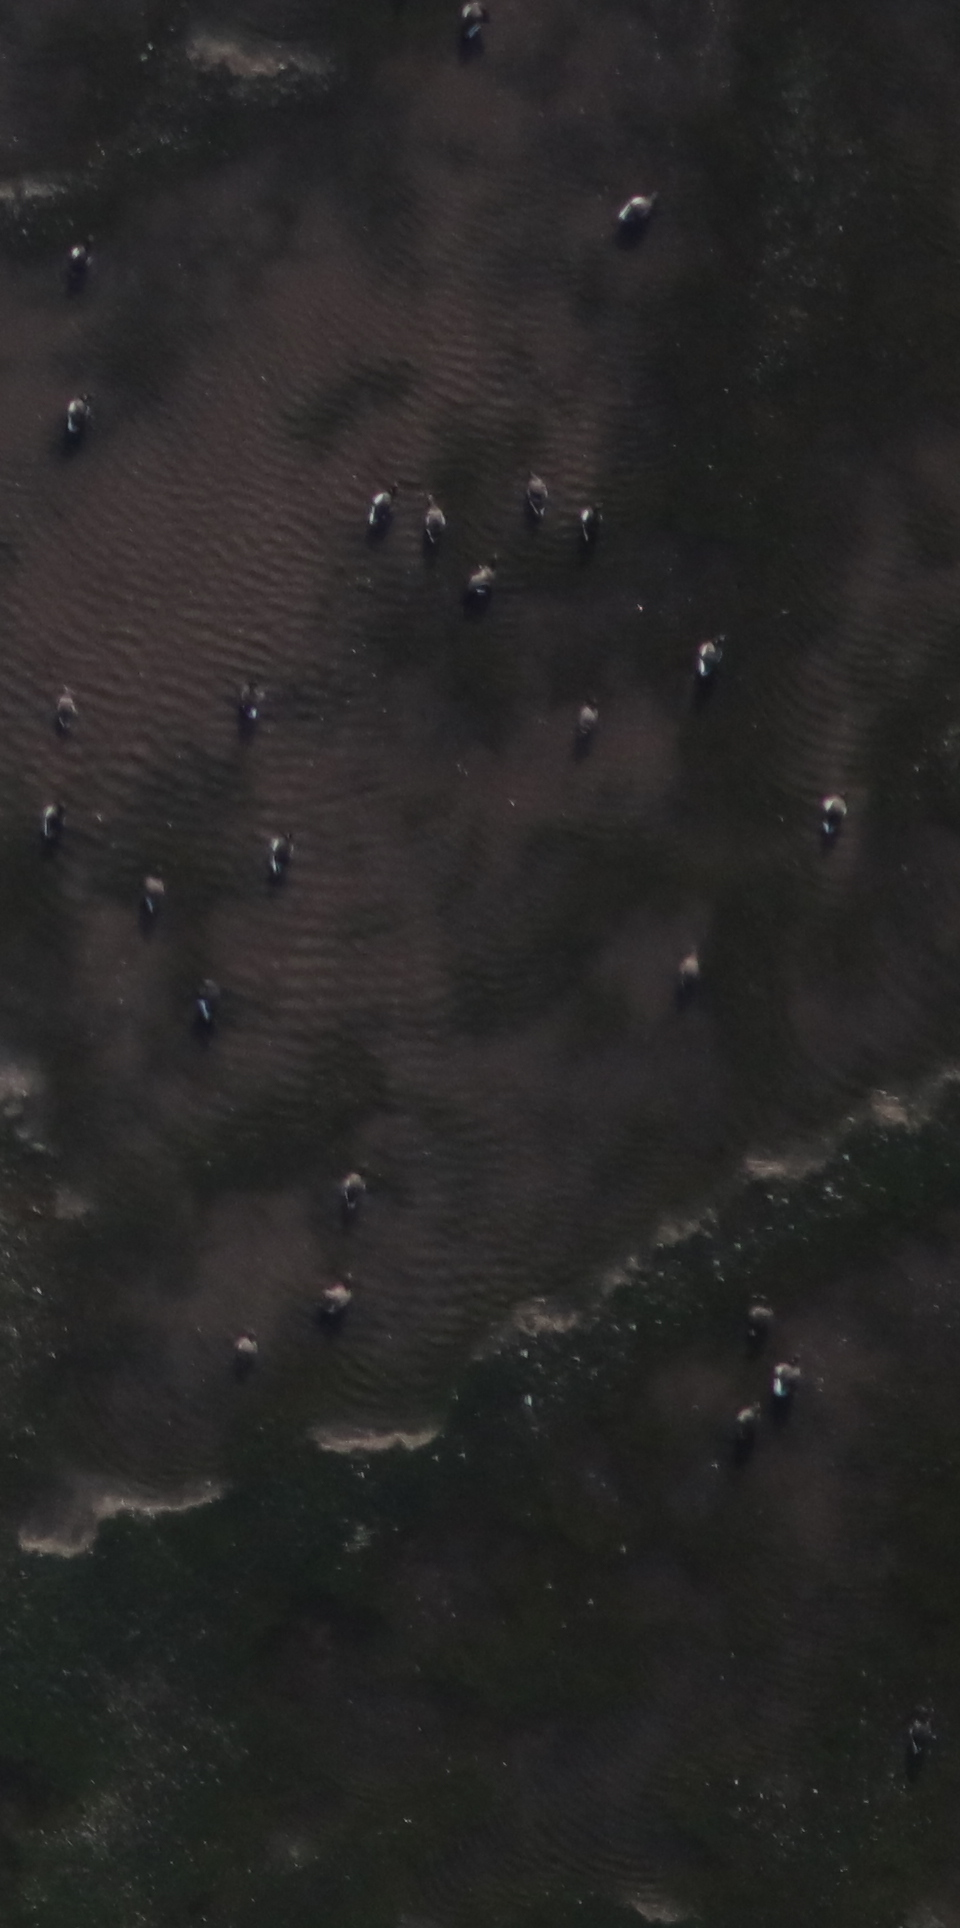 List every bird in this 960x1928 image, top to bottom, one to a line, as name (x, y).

brant (473, 17)
brant (639, 210)
brant (83, 256)
brant (74, 425)
brant (541, 490)
brant (386, 517)
brant (432, 520)
brant (592, 522)
brant (481, 581)
brant (710, 660)
brant (258, 699)
brant (69, 709)
brant (587, 721)
brant (836, 810)
brant (55, 814)
brant (280, 853)
brant (157, 895)
brant (696, 967)
brant (206, 1007)
brant (357, 1190)
brant (339, 1285)
brant (756, 1319)
brant (242, 1348)
brant (789, 1377)
brant (748, 1423)
brant (925, 1732)